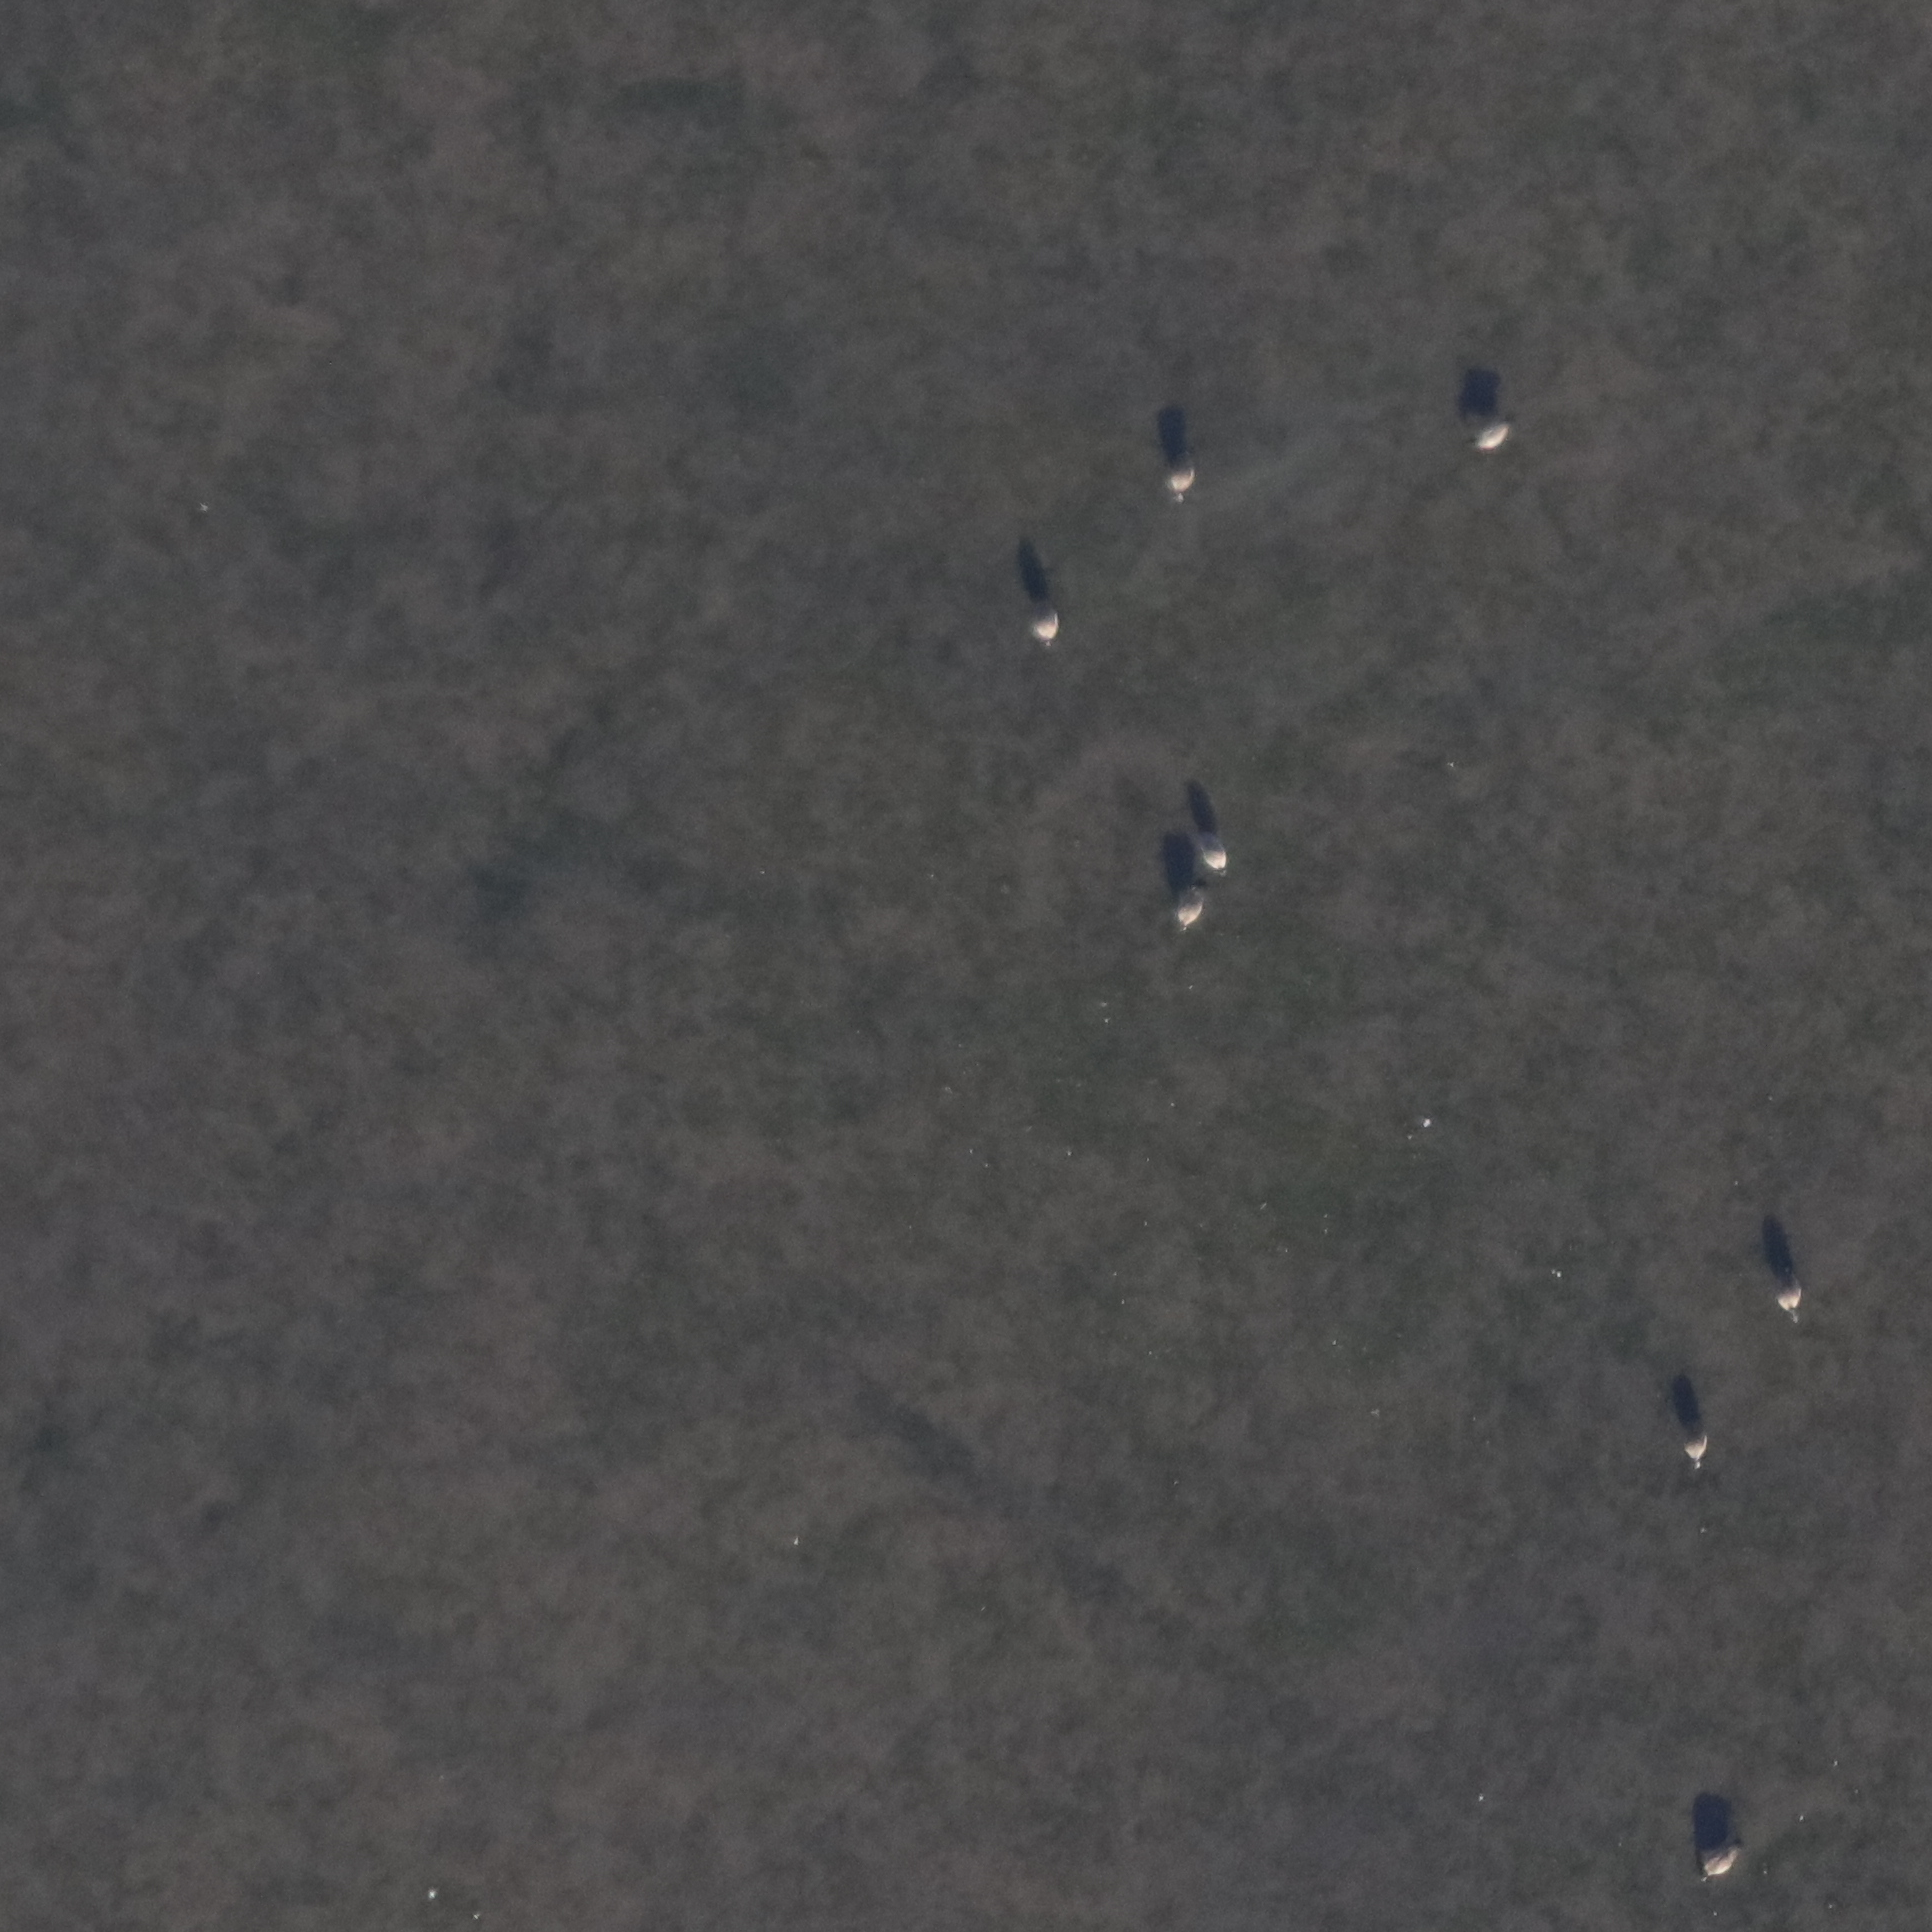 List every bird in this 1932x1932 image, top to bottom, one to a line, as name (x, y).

Canada goose (1486, 439)
Canada goose (1184, 477)
Canada goose (1044, 624)
Canada goose (1213, 850)
Canada goose (1191, 907)
Canada goose (1788, 1290)
Canada goose (1696, 1446)
Canada goose (1720, 1860)